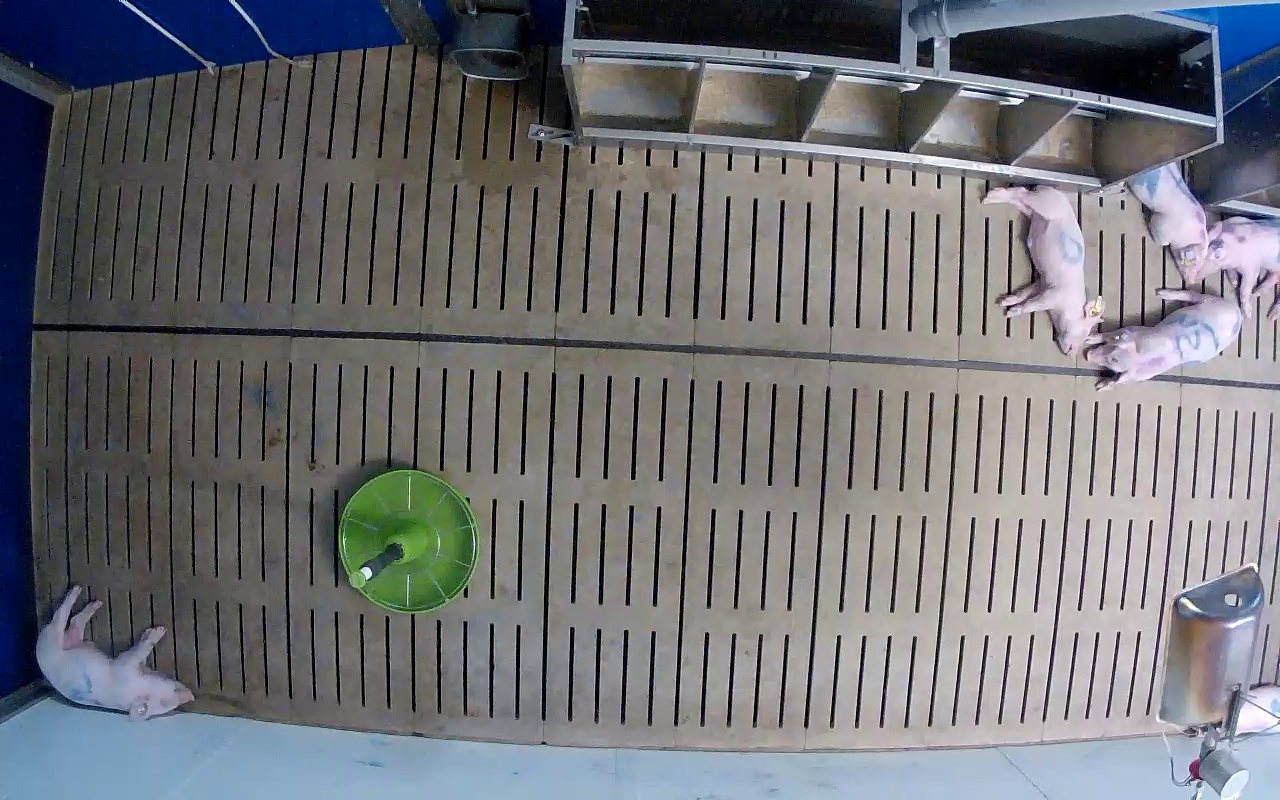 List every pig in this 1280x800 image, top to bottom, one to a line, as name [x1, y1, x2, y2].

pig [1126, 159, 1223, 291]
pig [982, 182, 1107, 360]
pig [1195, 214, 1278, 320]
pig [1082, 289, 1243, 394]
pig [34, 584, 195, 723]
pig [1235, 685, 1279, 739]